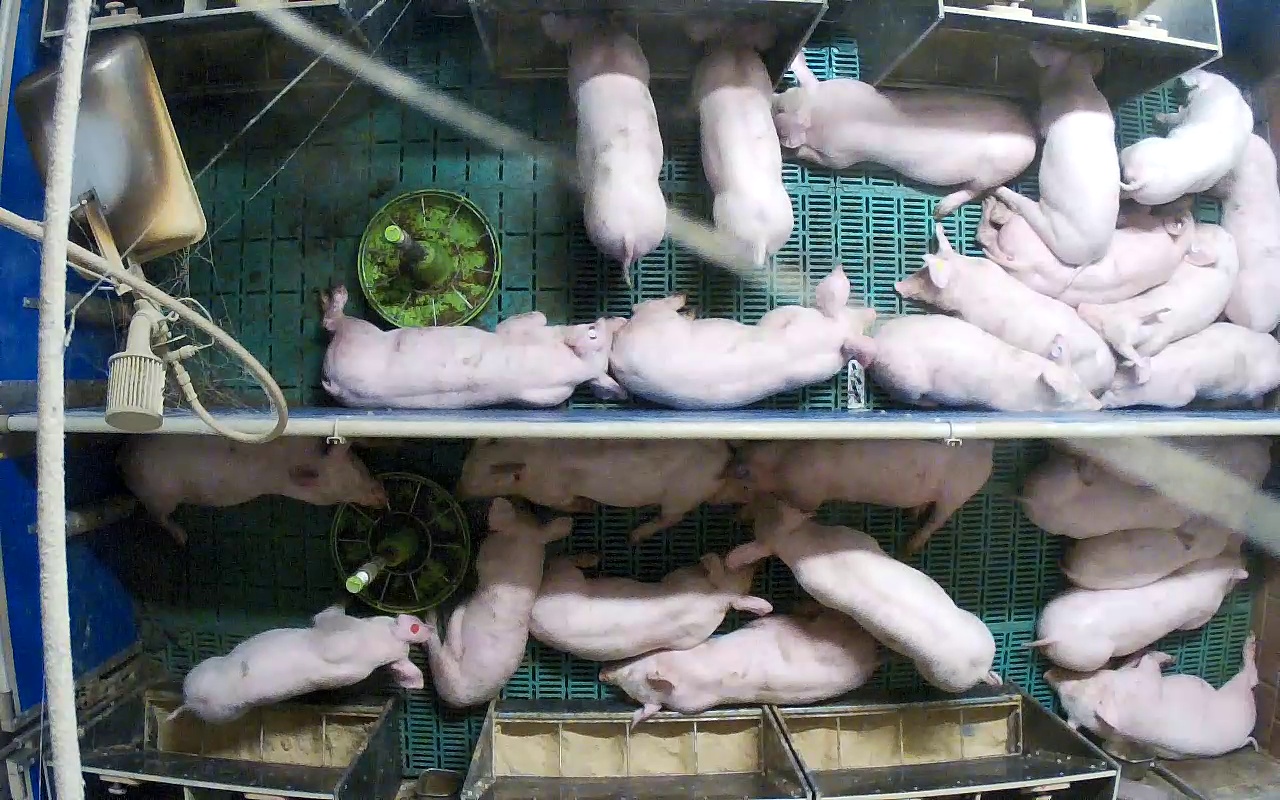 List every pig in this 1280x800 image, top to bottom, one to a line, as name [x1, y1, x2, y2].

pig [541, 12, 668, 288]
pig [670, 20, 794, 269]
pig [996, 41, 1121, 287]
pig [770, 49, 1038, 215]
pig [1117, 70, 1256, 208]
pig [1205, 132, 1279, 331]
pig [976, 193, 1222, 311]
pig [892, 222, 1116, 393]
pig [1076, 222, 1242, 368]
pig [610, 263, 878, 411]
pig [318, 285, 630, 409]
pig [871, 314, 1107, 411]
pig [1098, 322, 1280, 410]
pig [114, 433, 389, 544]
pig [1048, 434, 1272, 489]
pig [453, 438, 732, 543]
pig [720, 439, 997, 556]
pig [1005, 455, 1196, 541]
pig [424, 496, 575, 710]
pig [726, 500, 1005, 694]
pig [1058, 514, 1234, 590]
pig [1021, 534, 1251, 674]
pig [531, 552, 774, 662]
pig [598, 603, 884, 728]
pig [166, 605, 436, 725]
pig [1042, 630, 1263, 758]